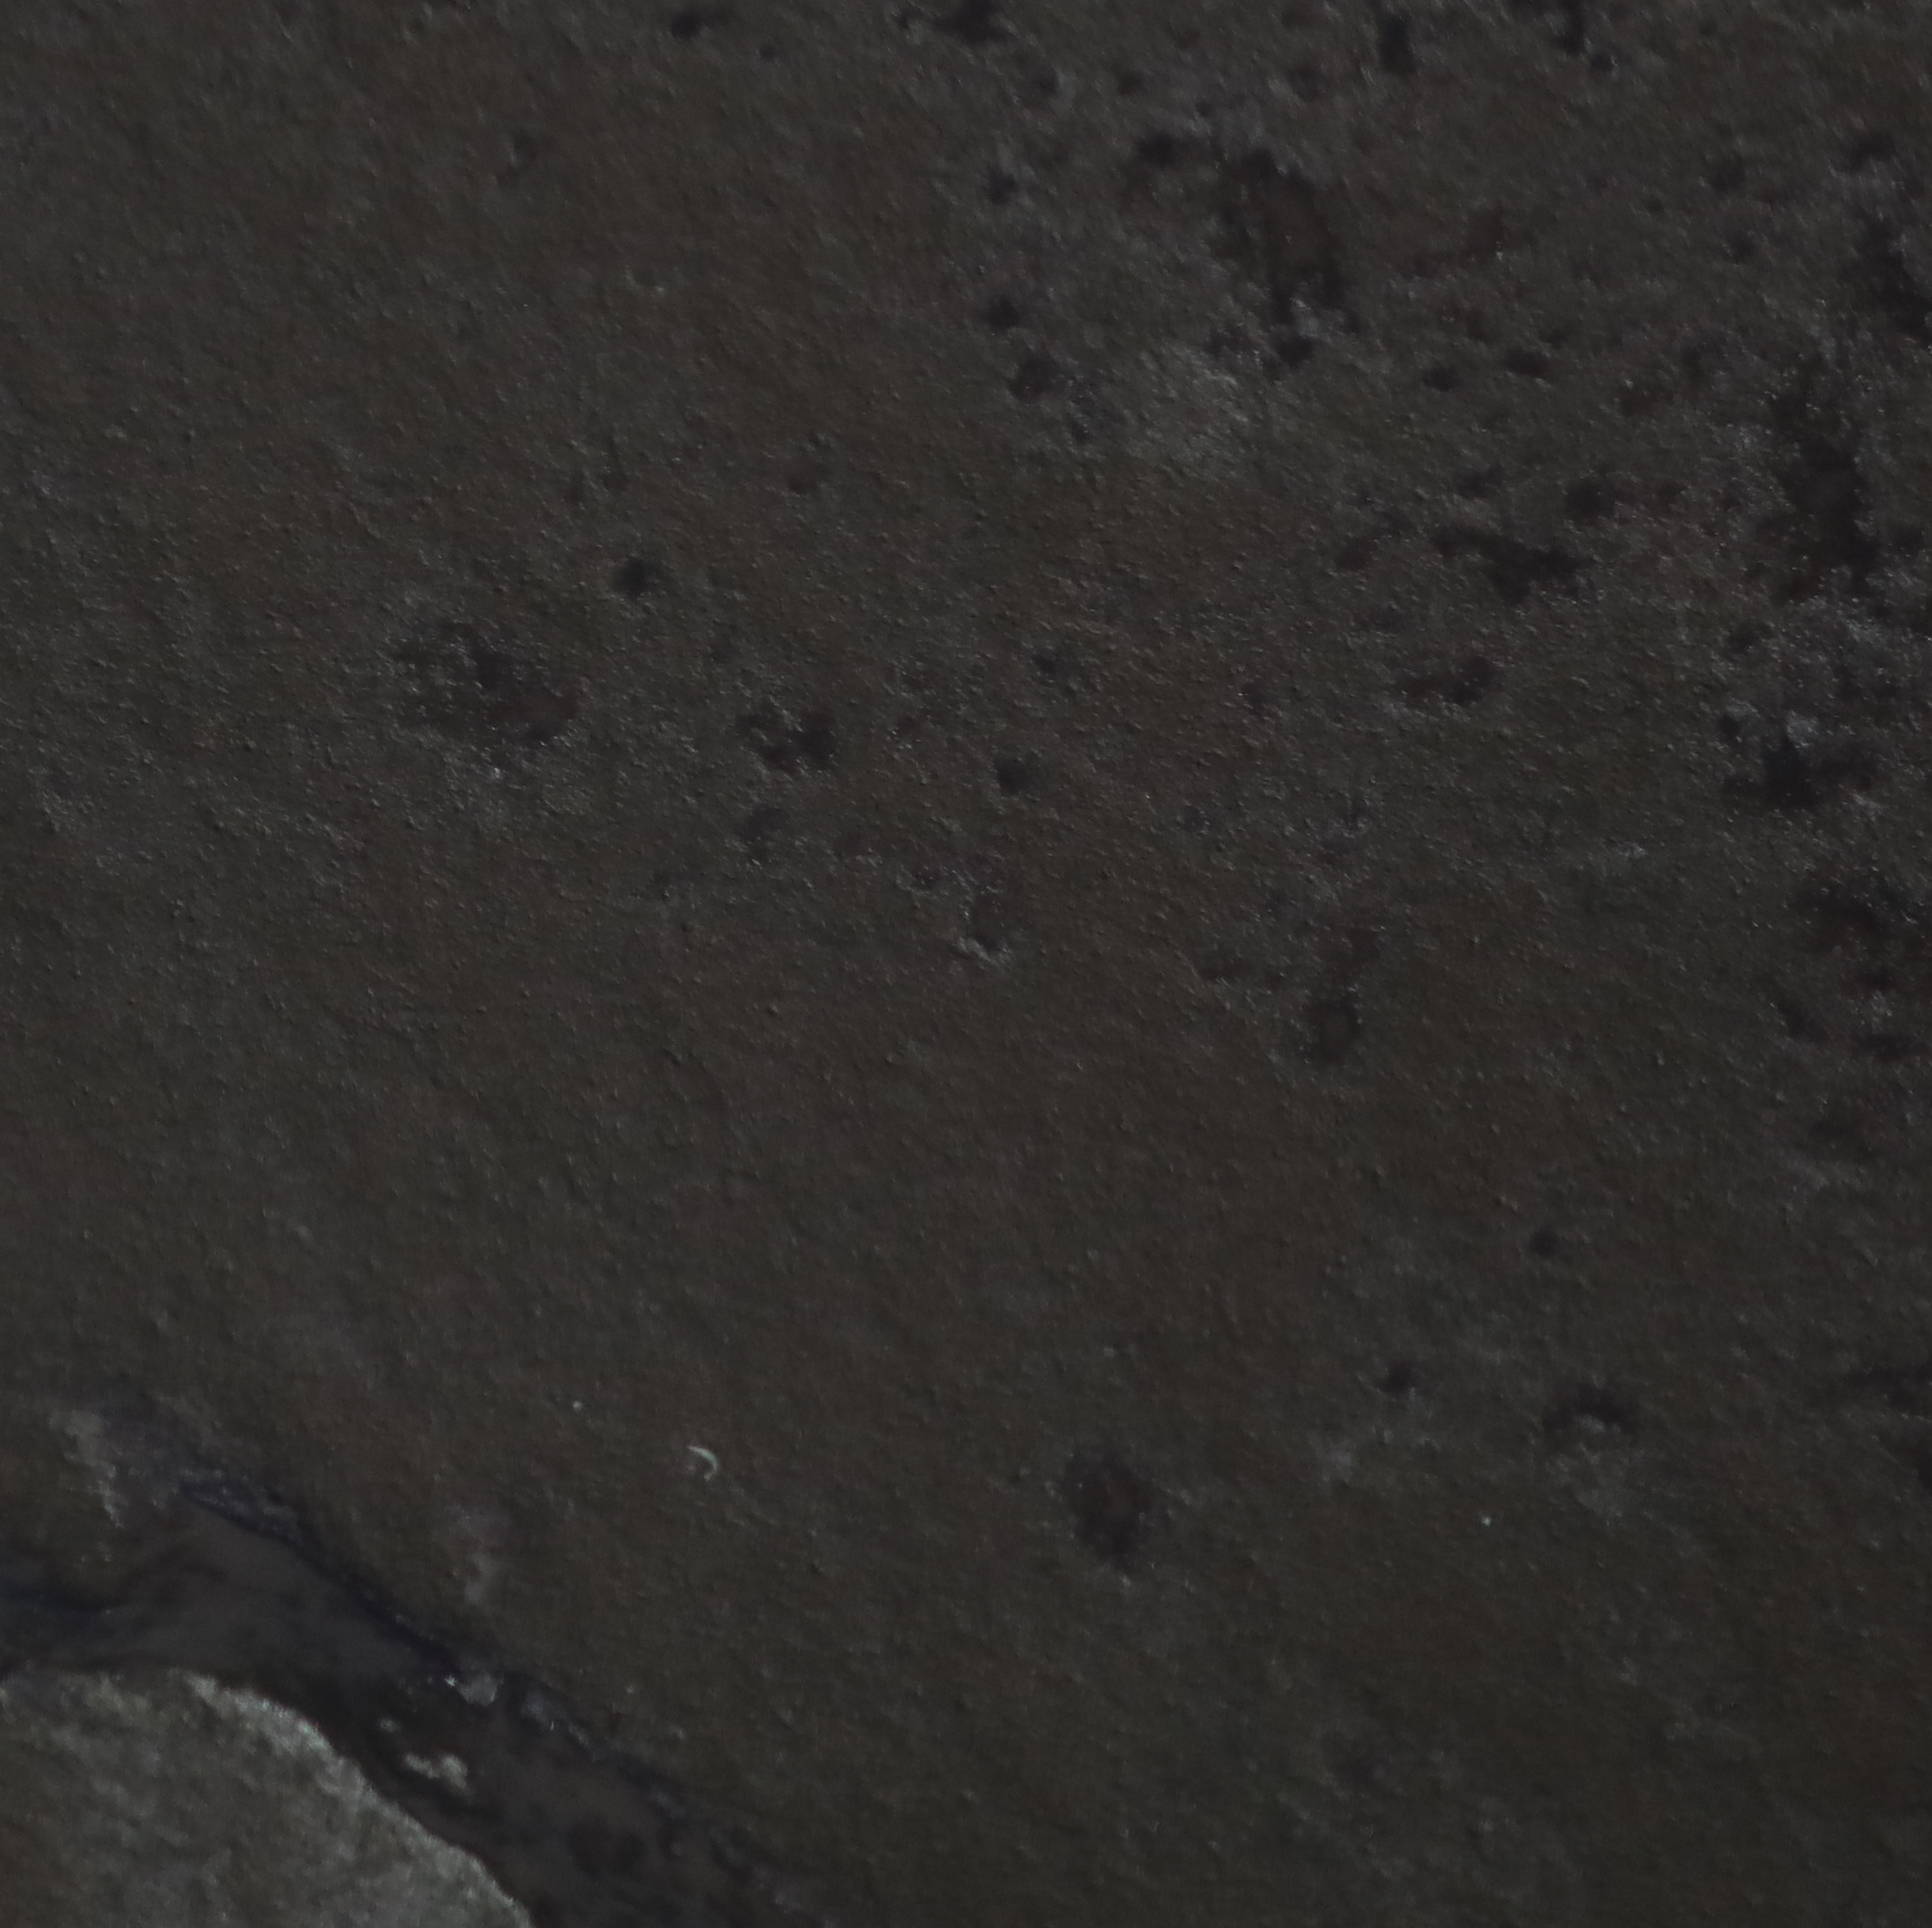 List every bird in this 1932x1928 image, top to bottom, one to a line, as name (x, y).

None